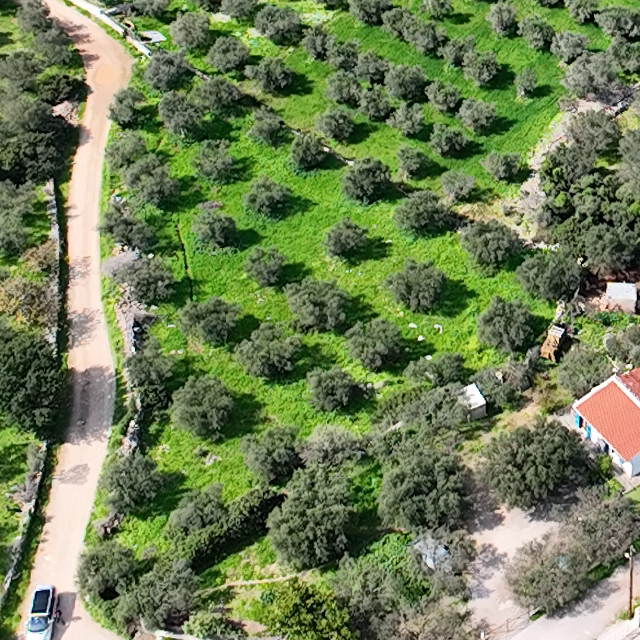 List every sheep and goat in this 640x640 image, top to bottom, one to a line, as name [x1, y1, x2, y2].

None